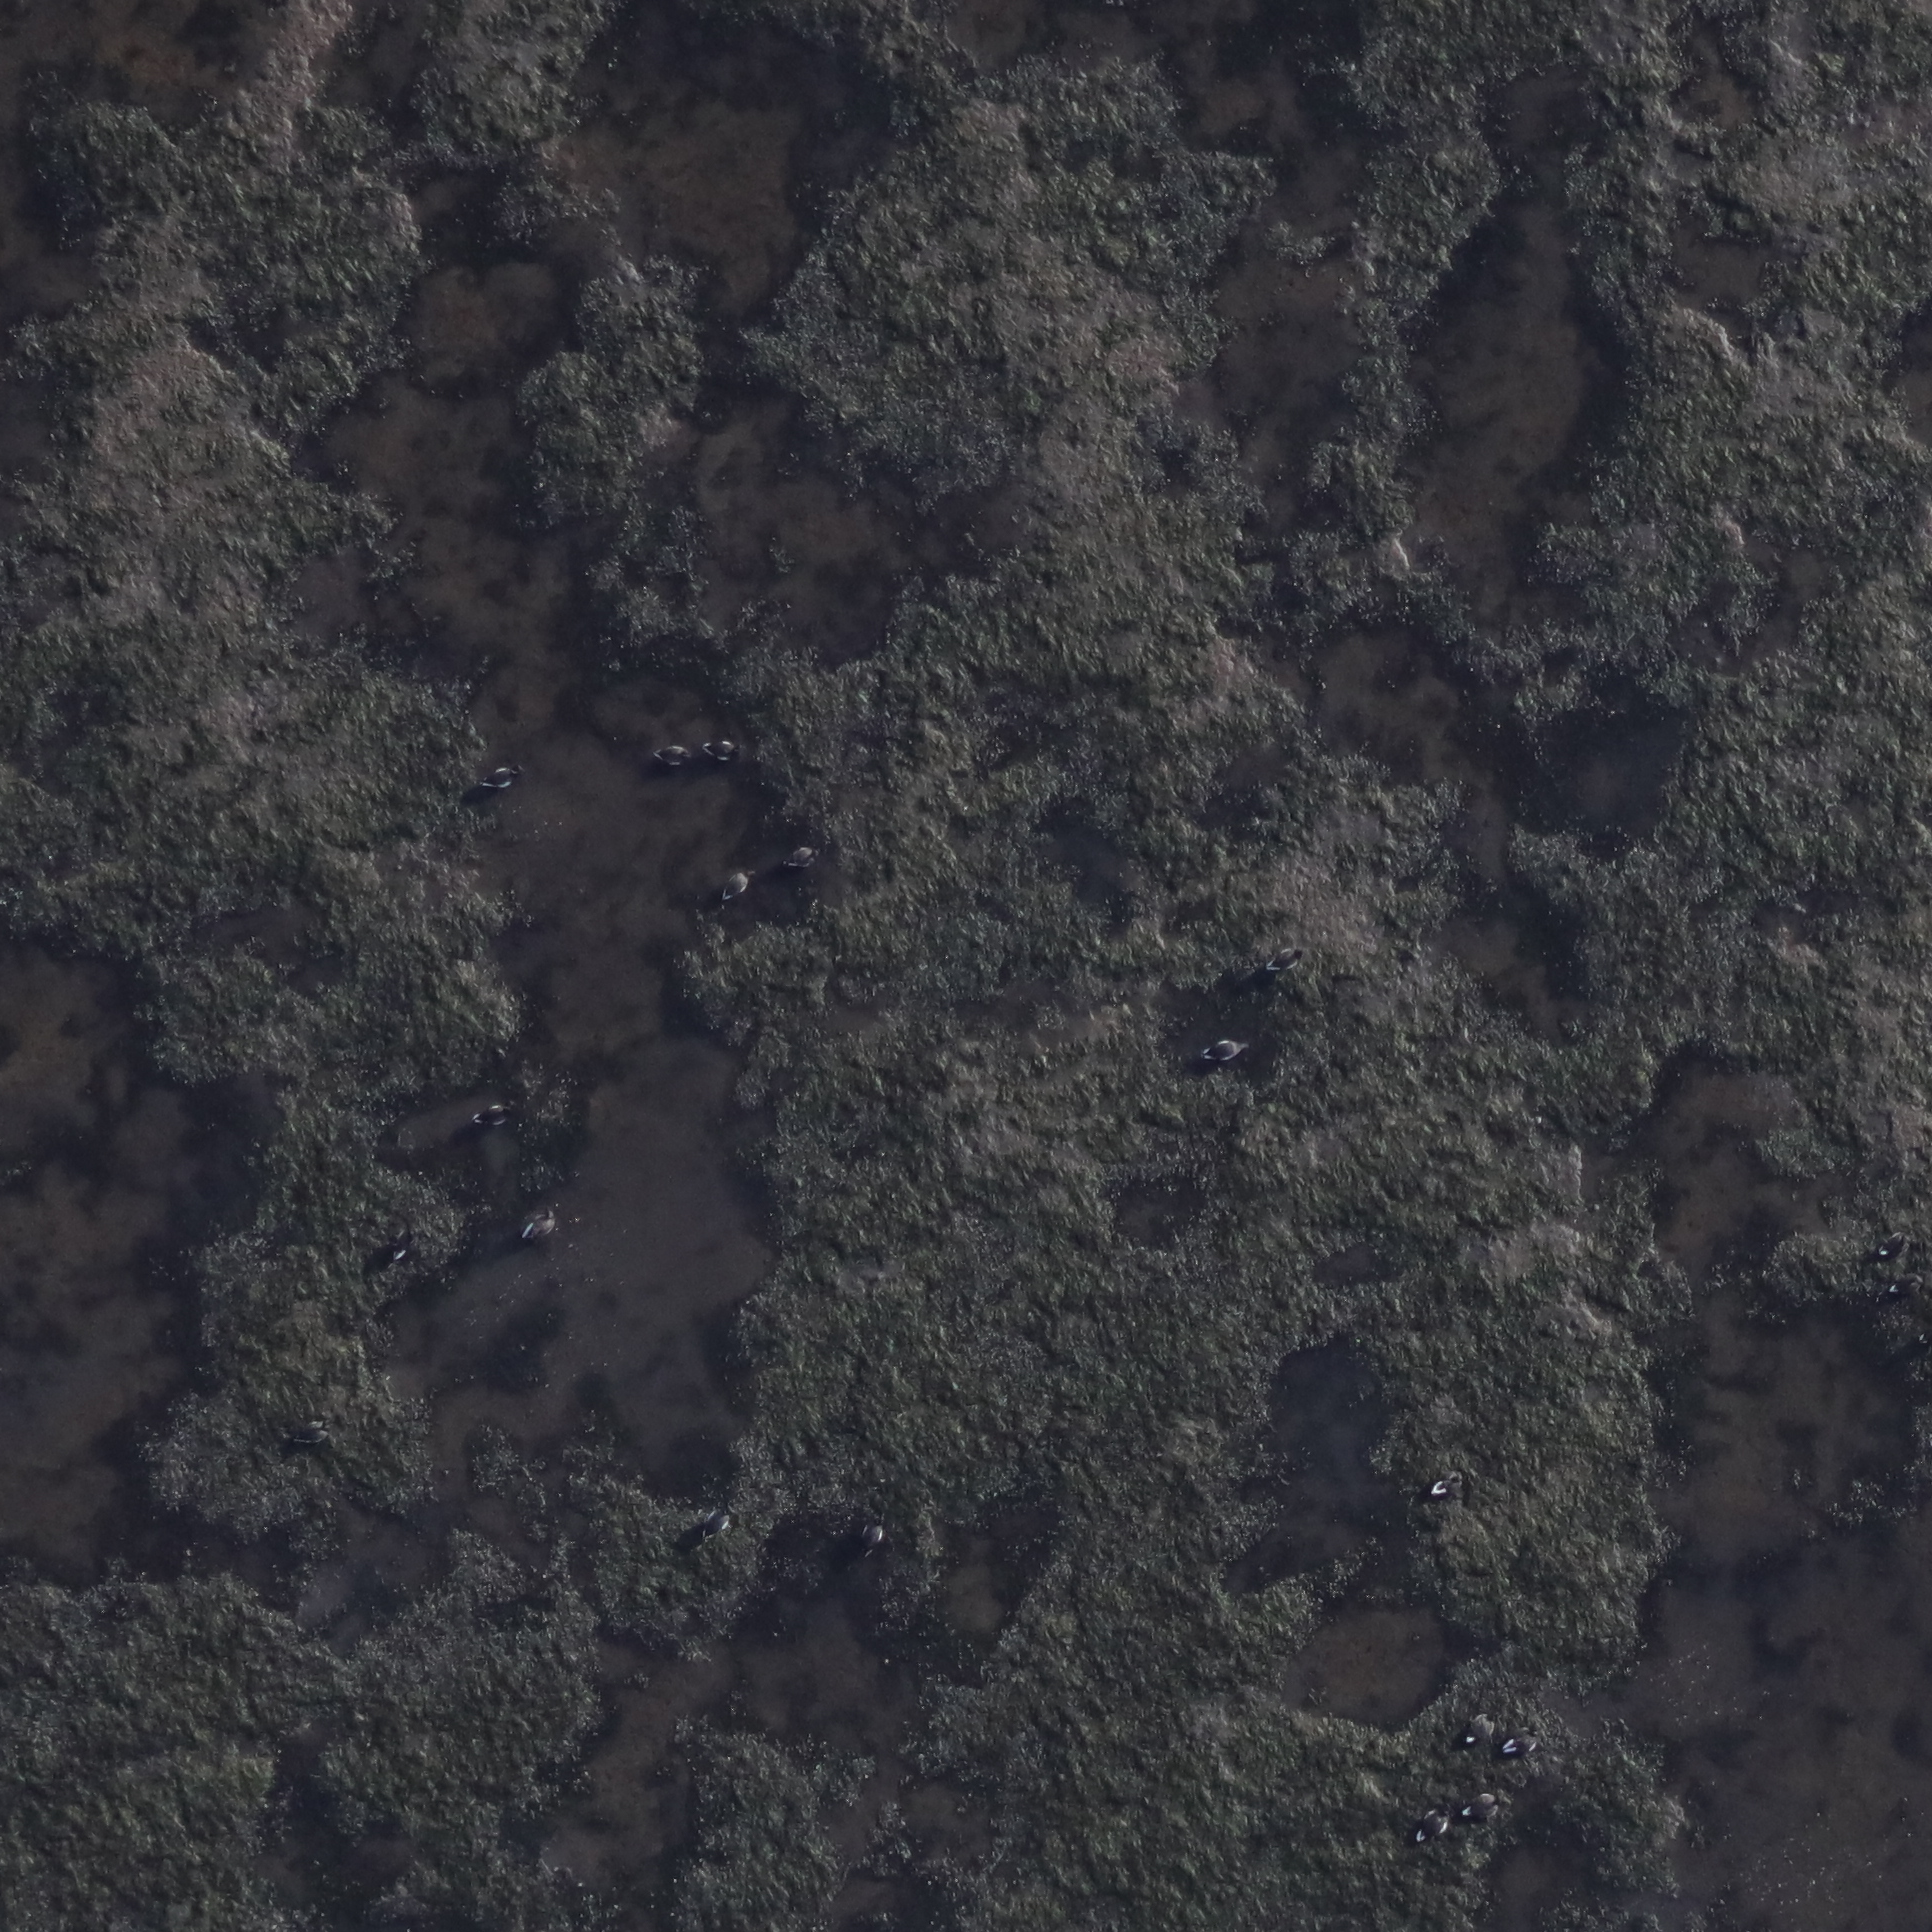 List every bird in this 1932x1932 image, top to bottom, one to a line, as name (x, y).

brant (723, 750)
brant (674, 755)
brant (502, 777)
brant (804, 856)
brant (733, 885)
brant (1287, 957)
brant (1225, 1049)
brant (491, 1113)
brant (540, 1225)
brant (408, 1243)
brant (1896, 1247)
brant (1911, 1291)
brant (314, 1435)
brant (1445, 1483)
brant (715, 1523)
brant (875, 1536)
brant (1477, 1728)
brant (1526, 1741)
brant (1481, 1809)
brant (1433, 1824)